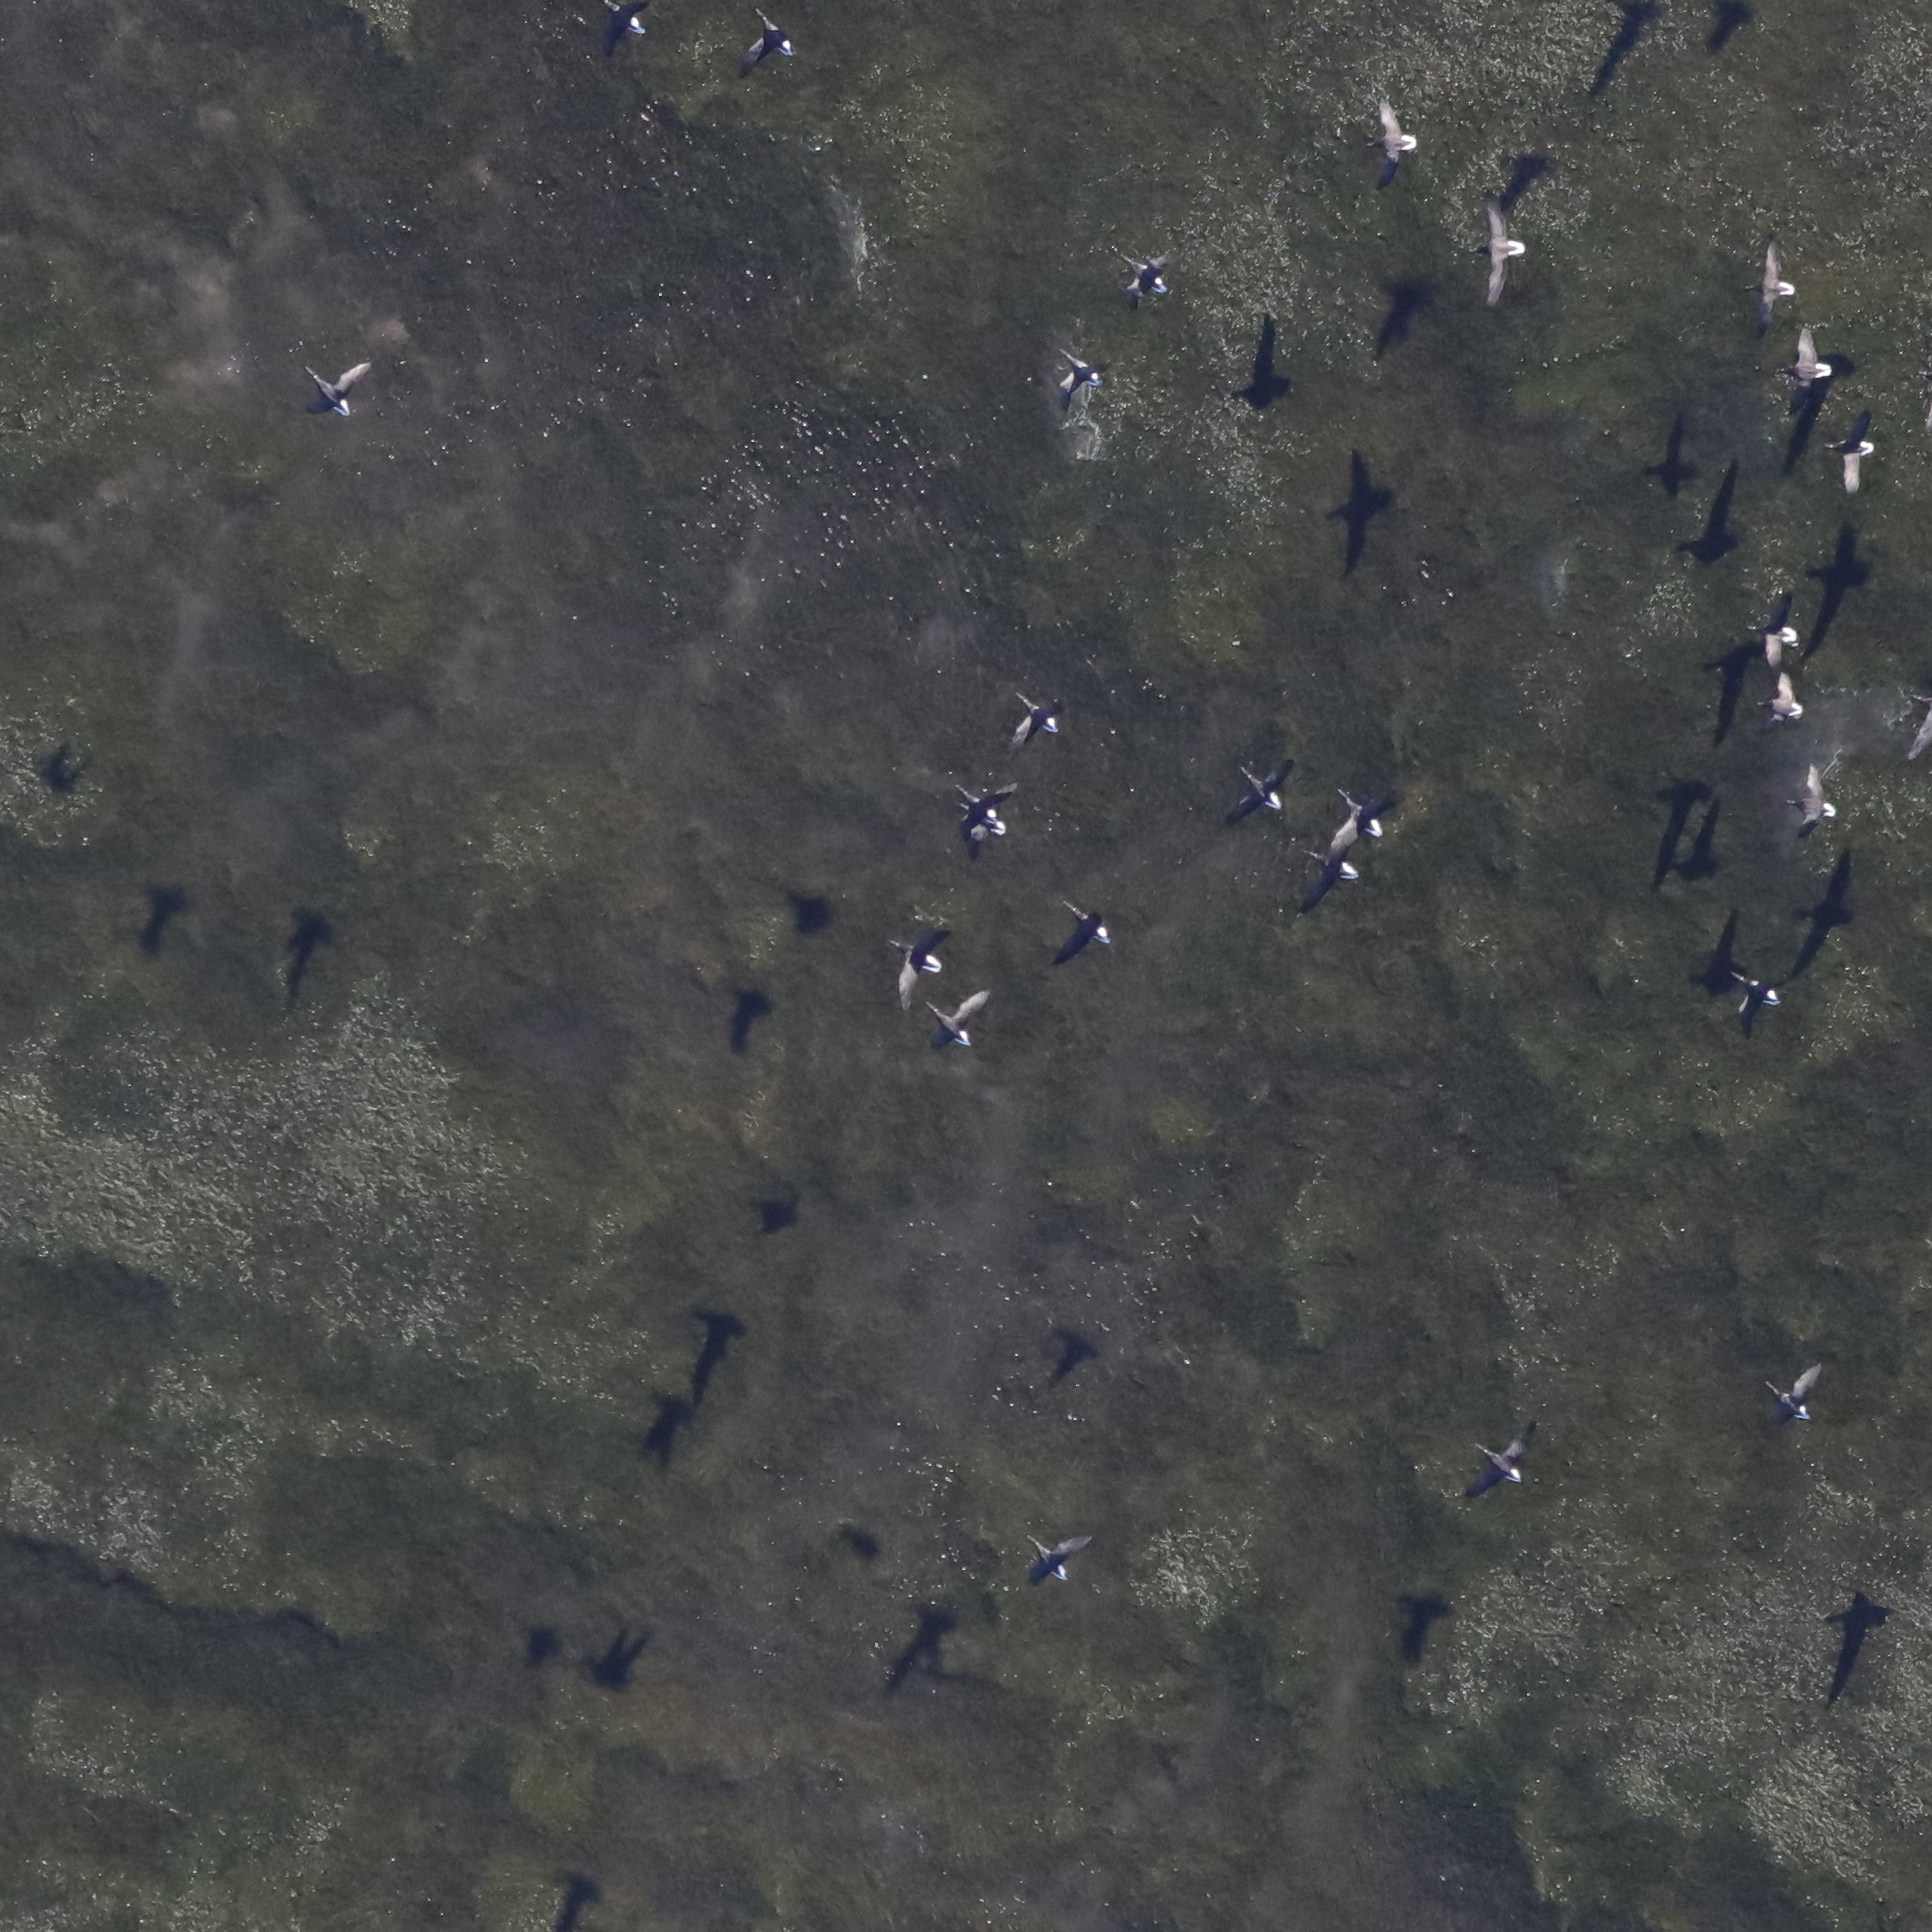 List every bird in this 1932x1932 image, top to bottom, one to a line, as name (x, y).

brant (623, 9)
brant (776, 49)
brant (1398, 143)
brant (1506, 264)
brant (1133, 281)
brant (1777, 308)
brant (1809, 371)
brant (1087, 378)
brant (333, 401)
brant (1861, 433)
brant (1780, 639)
brant (1777, 704)
brant (1049, 721)
brant (1262, 795)
brant (1809, 804)
brant (981, 808)
brant (1365, 817)
brant (979, 822)
brant (1335, 868)
brant (1093, 928)
brant (915, 951)
brant (1769, 988)
brant (973, 1034)
brant (1790, 1399)
brant (1503, 1468)
brant (1056, 1573)